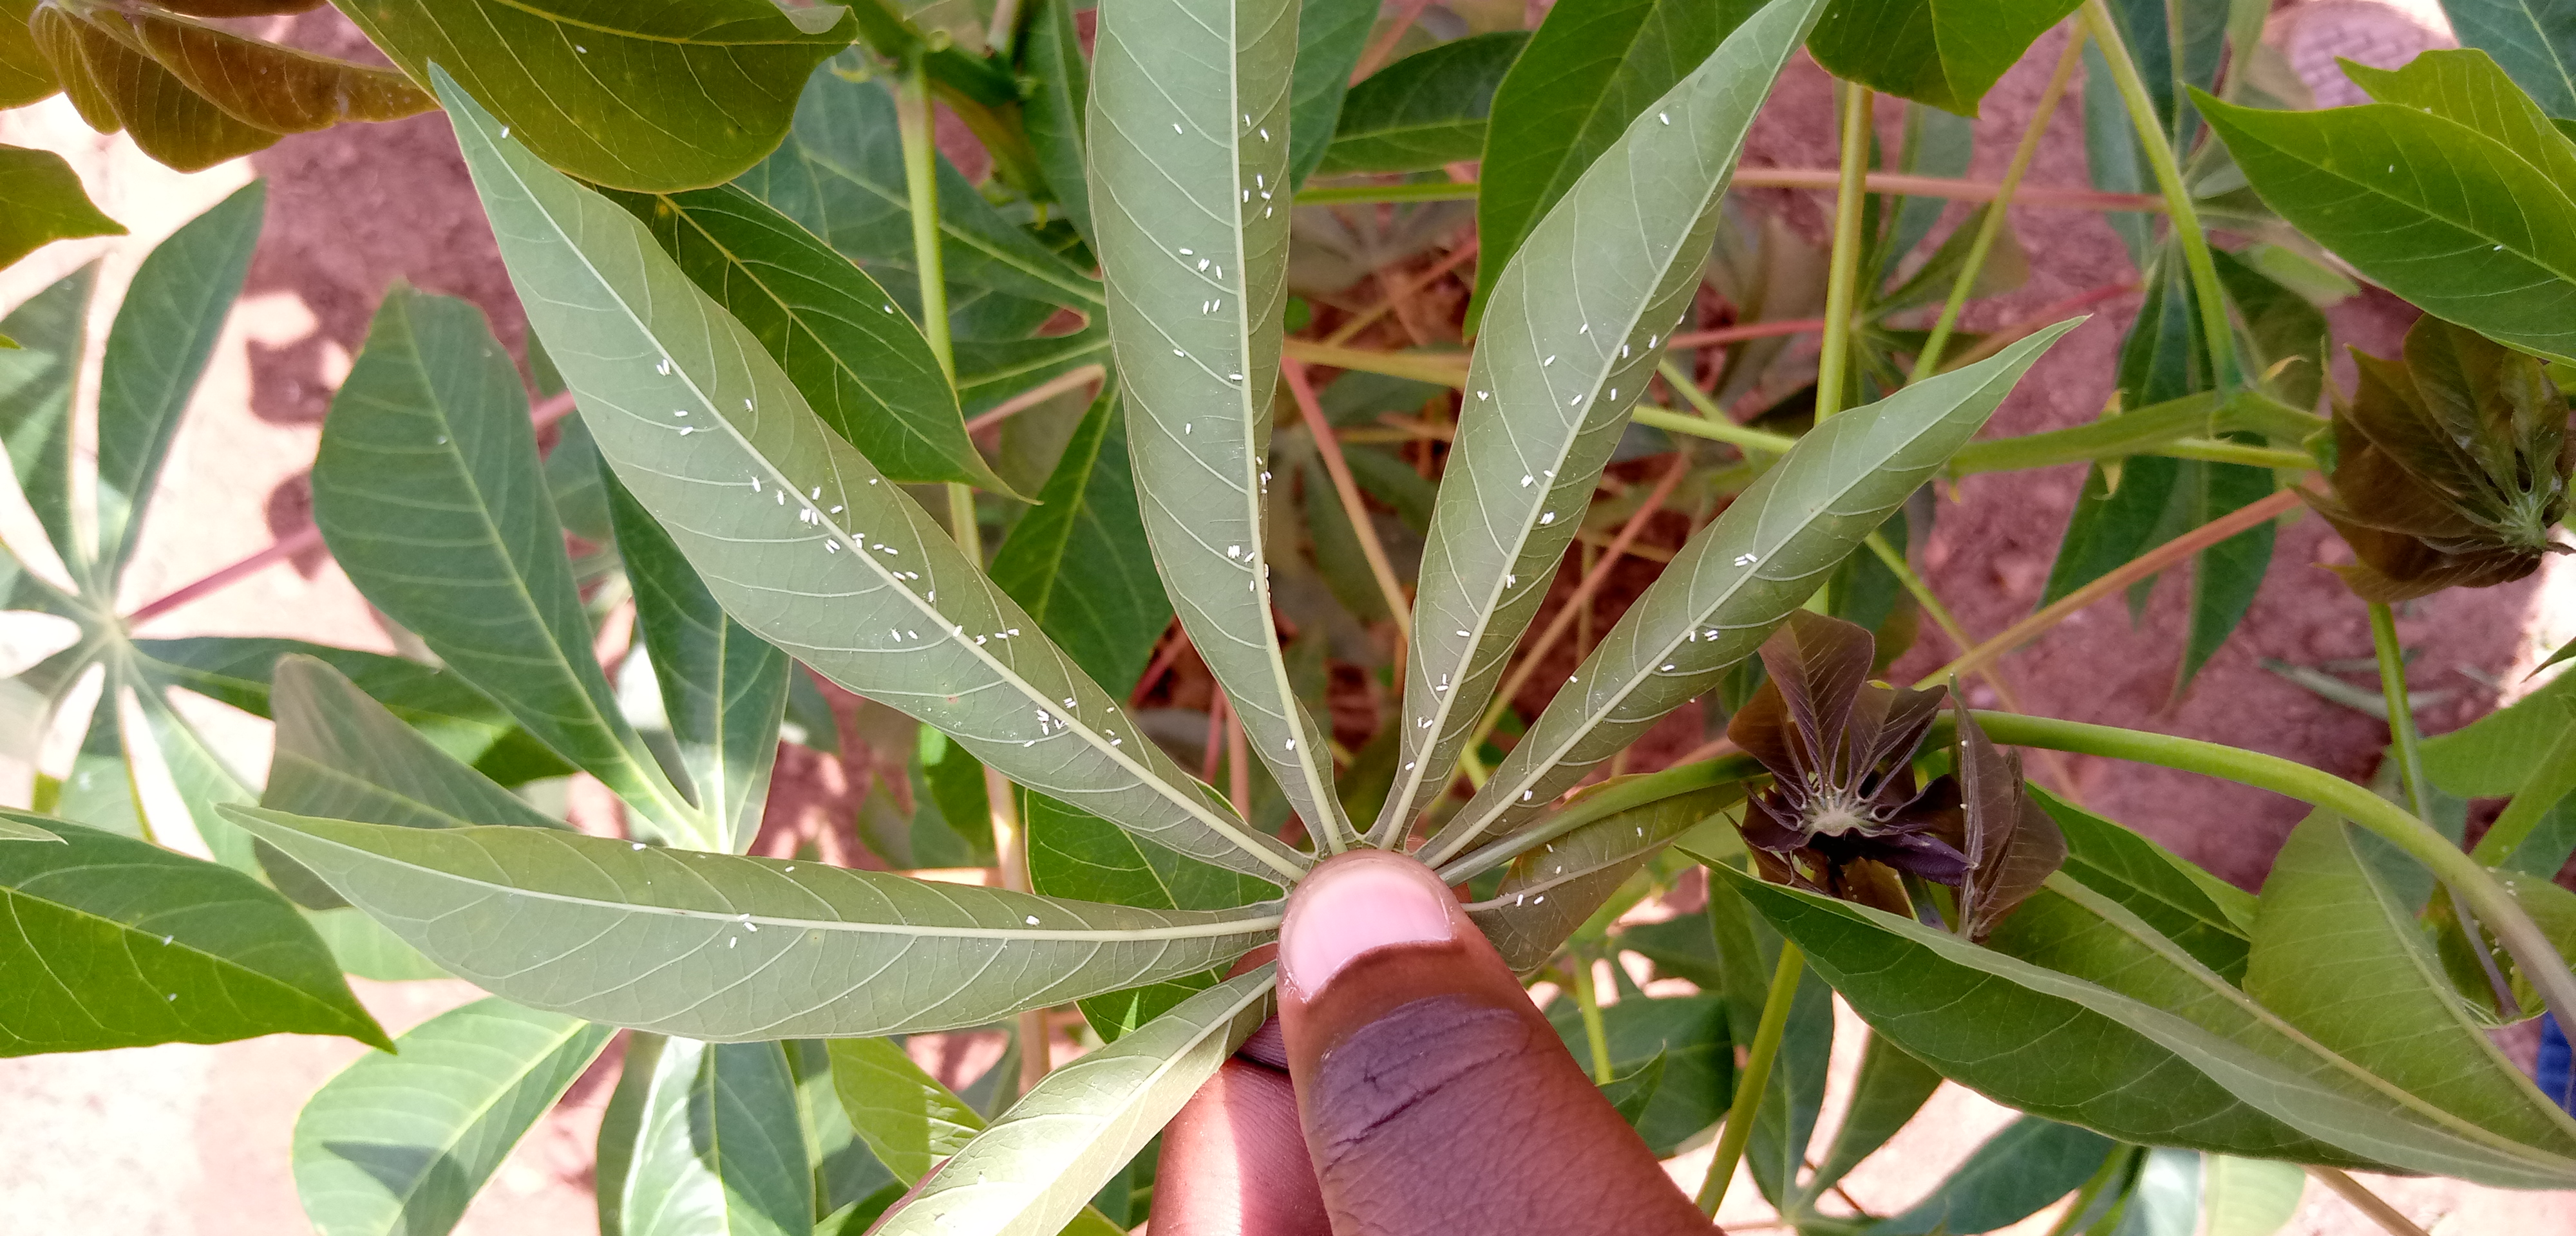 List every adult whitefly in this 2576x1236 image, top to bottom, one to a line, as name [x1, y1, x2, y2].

whitefly [572, 40, 592, 59]
whitefly [1657, 111, 1672, 126]
whitefly [1243, 113, 1253, 129]
whitefly [1171, 122, 1184, 136]
whitefly [500, 125, 513, 141]
whitefly [1259, 127, 1271, 144]
whitefly [1256, 173, 1265, 189]
whitefly [1242, 188, 1251, 203]
whitefly [1259, 191, 1272, 201]
whitefly [1262, 205, 1274, 221]
whitefly [1178, 247, 1195, 256]
whitefly [1197, 257, 1206, 269]
whitefly [1200, 258, 1210, 272]
whitefly [1215, 263, 1224, 281]
whitefly [1211, 297, 1222, 314]
whitefly [1201, 299, 1210, 316]
whitefly [880, 299, 898, 317]
whitefly [1676, 314, 1685, 326]
whitefly [1577, 322, 1591, 335]
whitefly [1647, 331, 1658, 351]
whitefly [1622, 343, 1631, 360]
whitefly [1172, 348, 1187, 359]
whitefly [1543, 353, 1558, 368]
whitefly [663, 357, 673, 376]
whitefly [656, 363, 667, 377]
whitefly [1227, 371, 1245, 383]
whitefly [1609, 386, 1618, 403]
whitefly [1476, 389, 1482, 398]
whitefly [1482, 391, 1490, 401]
whitefly [1569, 392, 1584, 407]
whitefly [743, 397, 756, 415]
whitefly [673, 408, 690, 418]
whitefly [1184, 421, 1193, 436]
whitefly [678, 424, 697, 438]
whitefly [1255, 454, 1264, 466]
whitefly [1543, 467, 1556, 478]
whitefly [1264, 470, 1274, 481]
whitefly [1260, 471, 1267, 486]
whitefly [750, 474, 764, 494]
whitefly [1520, 474, 1529, 485]
whitefly [1523, 474, 1533, 489]
whitefly [867, 476, 878, 486]
whitefly [809, 484, 826, 501]
whitefly [775, 487, 787, 506]
whitefly [1259, 487, 1269, 495]
whitefly [829, 503, 844, 514]
whitefly [799, 507, 806, 523]
whitefly [805, 507, 811, 523]
whitefly [811, 511, 820, 526]
whitefly [1539, 512, 1549, 525]
whitefly [1545, 514, 1555, 525]
whitefly [849, 531, 867, 539]
whitefly [855, 538, 864, 548]
whitefly [826, 538, 841, 550]
whitefly [825, 542, 837, 555]
whitefly [873, 542, 885, 550]
whitefly [1231, 543, 1236, 559]
whitefly [1227, 544, 1232, 558]
whitefly [1236, 544, 1241, 557]
whitefly [884, 547, 900, 557]
whitefly [1244, 551, 1256, 563]
whitefly [1745, 552, 1758, 564]
whitefly [1734, 555, 1746, 563]
whitefly [1733, 560, 1748, 567]
whitefly [1264, 563, 1269, 577]
whitefly [905, 570, 920, 581]
whitefly [893, 570, 905, 581]
whitefly [1511, 573, 1517, 585]
whitefly [1265, 577, 1271, 591]
whitefly [1506, 577, 1511, 589]
whitefly [1248, 579, 1255, 593]
whitefly [927, 588, 937, 603]
whitefly [952, 623, 965, 639]
whitefly [890, 627, 902, 644]
whitefly [1007, 627, 1020, 635]
whitefly [907, 628, 920, 640]
whitefly [1455, 628, 1472, 639]
whitefly [1689, 628, 1696, 644]
whitefly [1705, 628, 1719, 638]
whitefly [994, 631, 1008, 641]
whitefly [1013, 631, 1021, 636]
whitefly [976, 633, 985, 641]
whitefly [1706, 634, 1718, 643]
whitefly [976, 637, 987, 648]
whitefly [1660, 662, 1675, 673]
whitefly [1441, 671, 1449, 685]
whitefly [1569, 674, 1579, 684]
whitefly [1435, 684, 1450, 693]
whitefly [1063, 696, 1073, 704]
whitefly [1066, 700, 1077, 709]
whitefly [1104, 705, 1116, 715]
whitefly [1036, 707, 1050, 716]
whitefly [1417, 715, 1422, 729]
whitefly [1036, 716, 1050, 721]
whitefly [1054, 716, 1070, 731]
whitefly [1423, 718, 1433, 729]
whitefly [1039, 721, 1050, 736]
whitefly [1104, 727, 1117, 737]
whitefly [1110, 737, 1126, 749]
whitefly [1284, 738, 1292, 749]
whitefly [1289, 738, 1296, 751]
whitefly [1022, 739, 1036, 747]
whitefly [1404, 760, 1416, 772]
whitefly [1522, 789, 1529, 802]
whitefly [1528, 789, 1533, 800]
whitefly [1635, 824, 1643, 839]
whitefly [629, 839, 649, 854]
whitefly [1545, 841, 1555, 853]
whitefly [781, 861, 799, 877]
whitefly [1554, 864, 1562, 876]
whitefly [1513, 891, 1524, 908]
whitefly [1532, 895, 1545, 906]
whitefly [735, 910, 752, 922]
whitefly [1027, 915, 1043, 925]
whitefly [1025, 918, 1038, 926]
whitefly [743, 920, 761, 935]
whitefly [160, 932, 175, 949]
whitefly [728, 934, 740, 952]